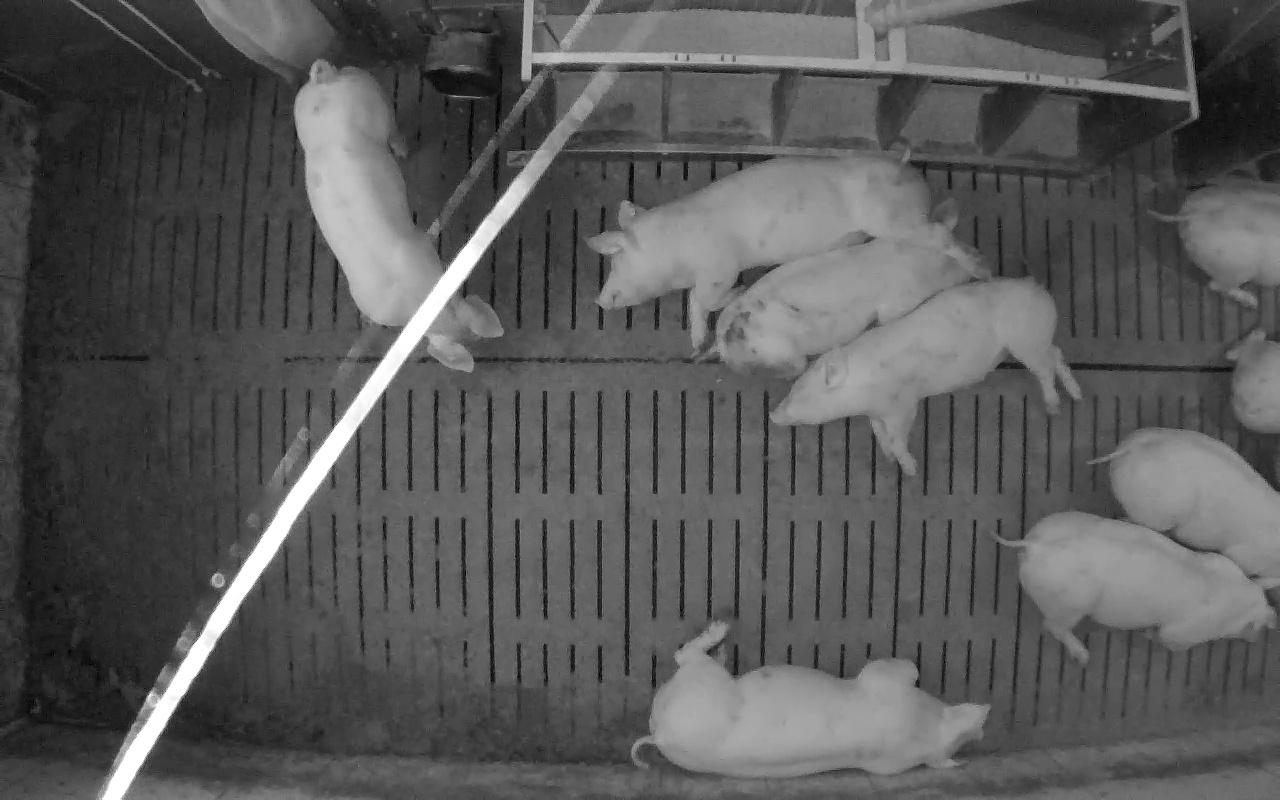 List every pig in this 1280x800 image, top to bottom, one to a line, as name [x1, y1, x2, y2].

pig [292, 59, 505, 374]
pig [581, 144, 992, 357]
pig [1145, 183, 1278, 311]
pig [691, 198, 990, 381]
pig [765, 275, 1086, 478]
pig [1219, 324, 1279, 439]
pig [1086, 426, 1278, 579]
pig [987, 507, 1279, 667]
pig [628, 619, 991, 781]